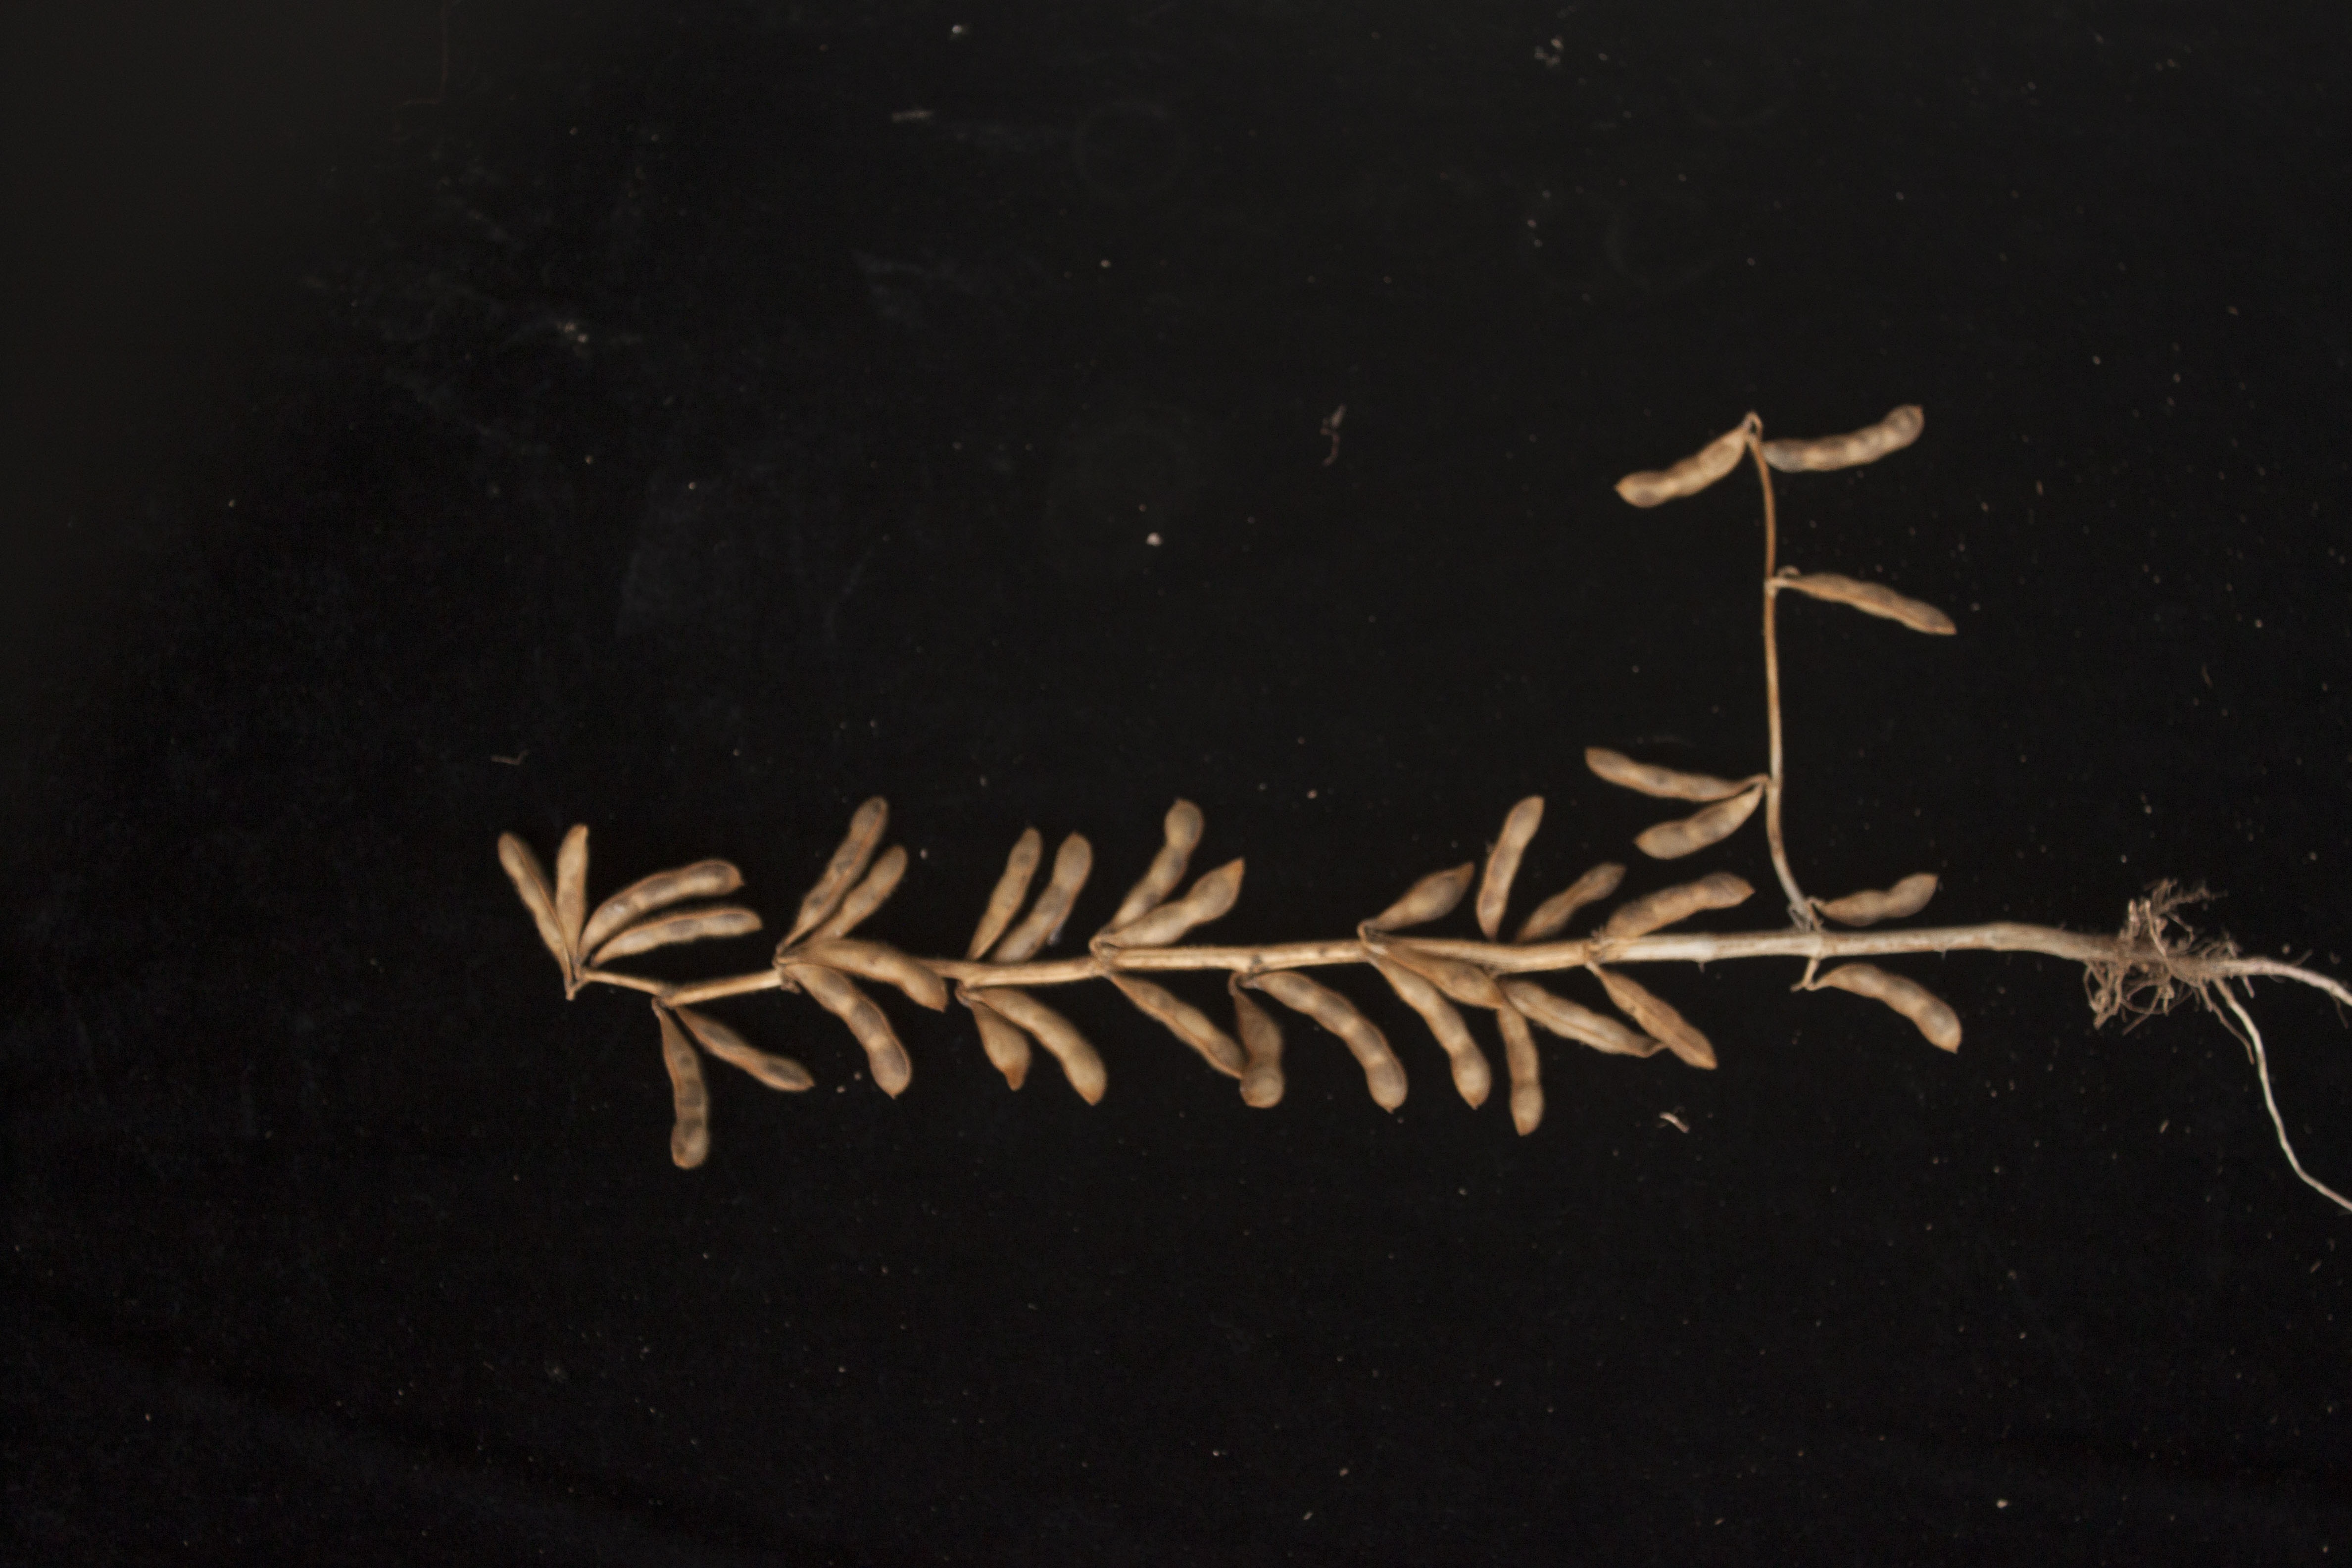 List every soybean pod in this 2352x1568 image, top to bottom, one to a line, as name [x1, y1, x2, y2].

soybean pod [1762, 405, 1924, 474]
soybean pod [1616, 421, 1749, 509]
soybean pod [1772, 575, 1958, 636]
soybean pod [1585, 751, 1759, 803]
soybean pod [1634, 784, 1763, 860]
soybean pod [1475, 795, 1544, 941]
soybean pod [775, 797, 887, 955]
soybean pod [1100, 802, 1203, 931]
soybean pod [554, 826, 588, 969]
soybean pod [966, 829, 1040, 962]
soybean pod [990, 832, 1092, 964]
soybean pod [498, 833, 572, 993]
soybean pod [804, 846, 908, 941]
soybean pod [1088, 859, 1244, 953]
soybean pod [579, 860, 745, 968]
soybean pod [1360, 862, 1474, 932]
soybean pod [1513, 865, 1627, 945]
soybean pod [1600, 873, 1754, 939]
soybean pod [1813, 874, 1937, 928]
soybean pod [590, 909, 763, 969]
soybean pod [778, 937, 949, 1014]
soybean pod [1391, 945, 1509, 1006]
soybean pod [1365, 951, 1492, 1110]
soybean pod [784, 965, 911, 1098]
soybean pod [1813, 965, 1963, 1054]
soybean pod [1593, 970, 1717, 1070]
soybean pod [1101, 972, 1248, 1078]
soybean pod [1244, 972, 1408, 1112]
soybean pod [1500, 981, 1666, 1060]
soybean pod [1233, 987, 1284, 1109]
soybean pod [962, 989, 1105, 1106]
soybean pod [957, 995, 1030, 1091]
soybean pod [652, 1000, 709, 1170]
soybean pod [1499, 1005, 1542, 1137]
soybean pod [675, 1008, 814, 1091]